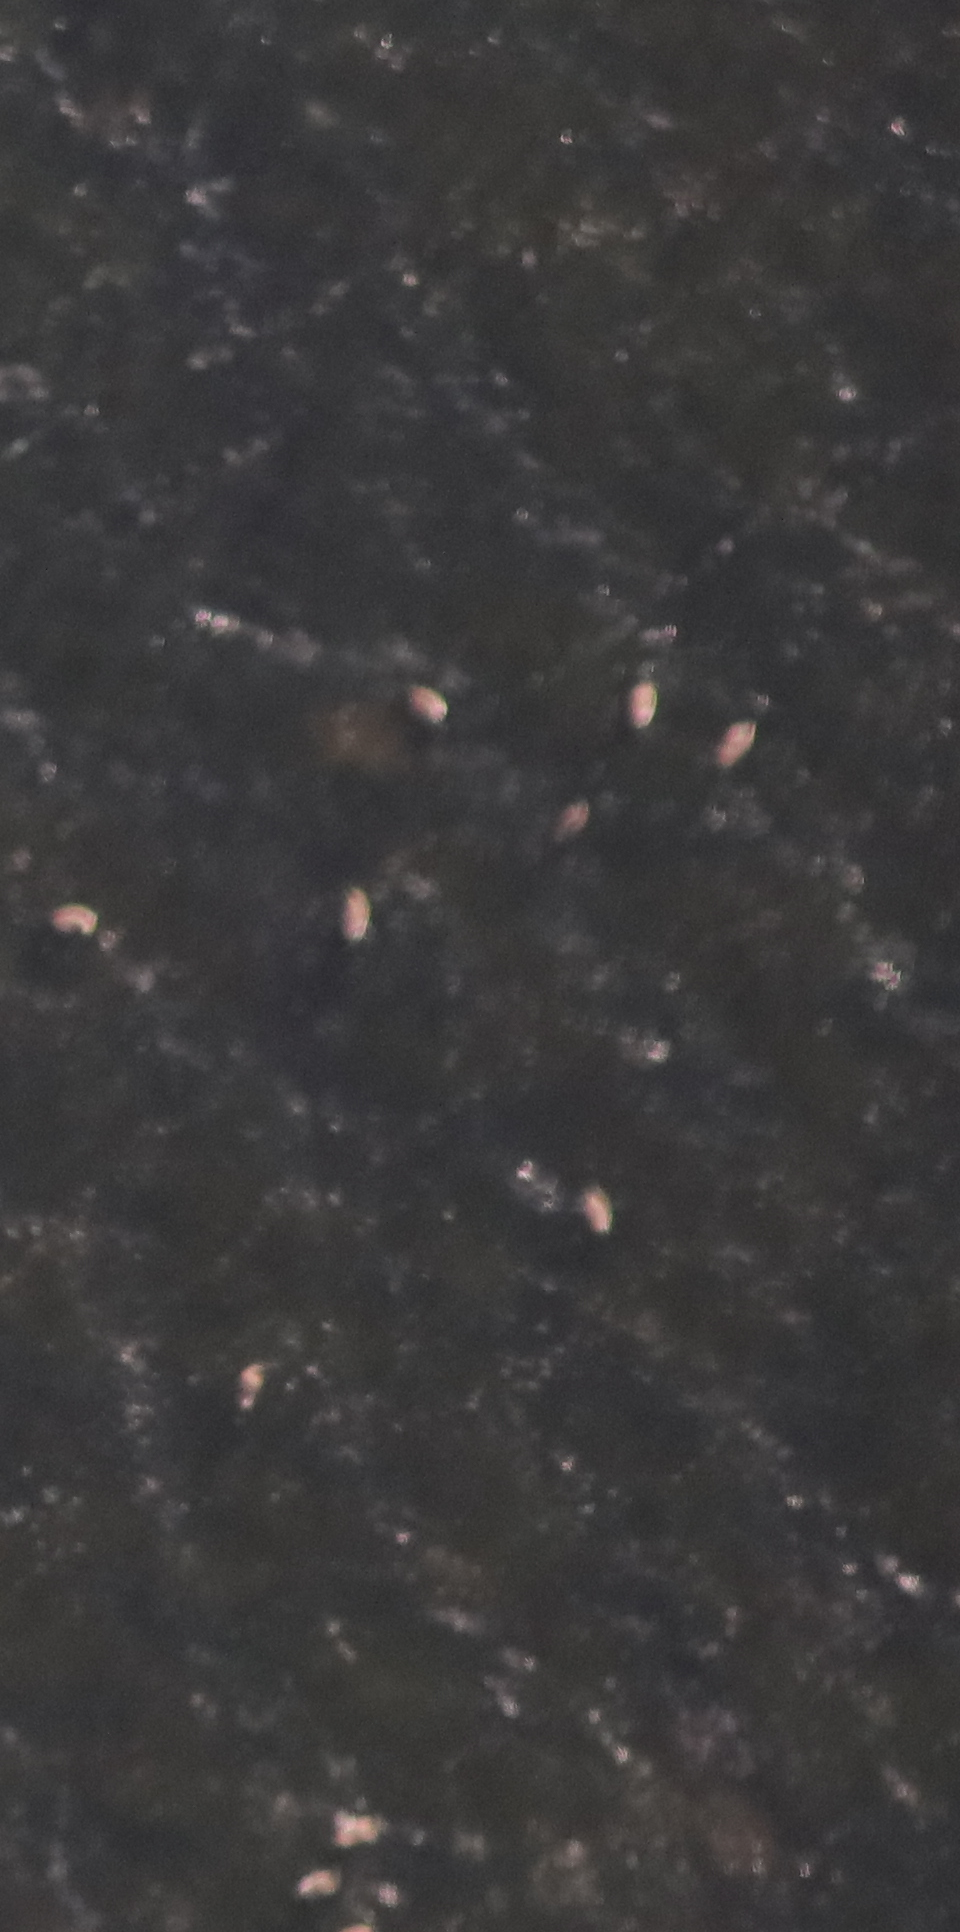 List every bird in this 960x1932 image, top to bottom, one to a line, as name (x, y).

Canada goose (429, 706)
Canada goose (639, 707)
Canada goose (735, 747)
Canada goose (575, 820)
Canada goose (354, 913)
Canada goose (77, 919)
Canada goose (588, 1202)
Canada goose (249, 1387)
Canada goose (357, 1831)
Canada goose (324, 1886)